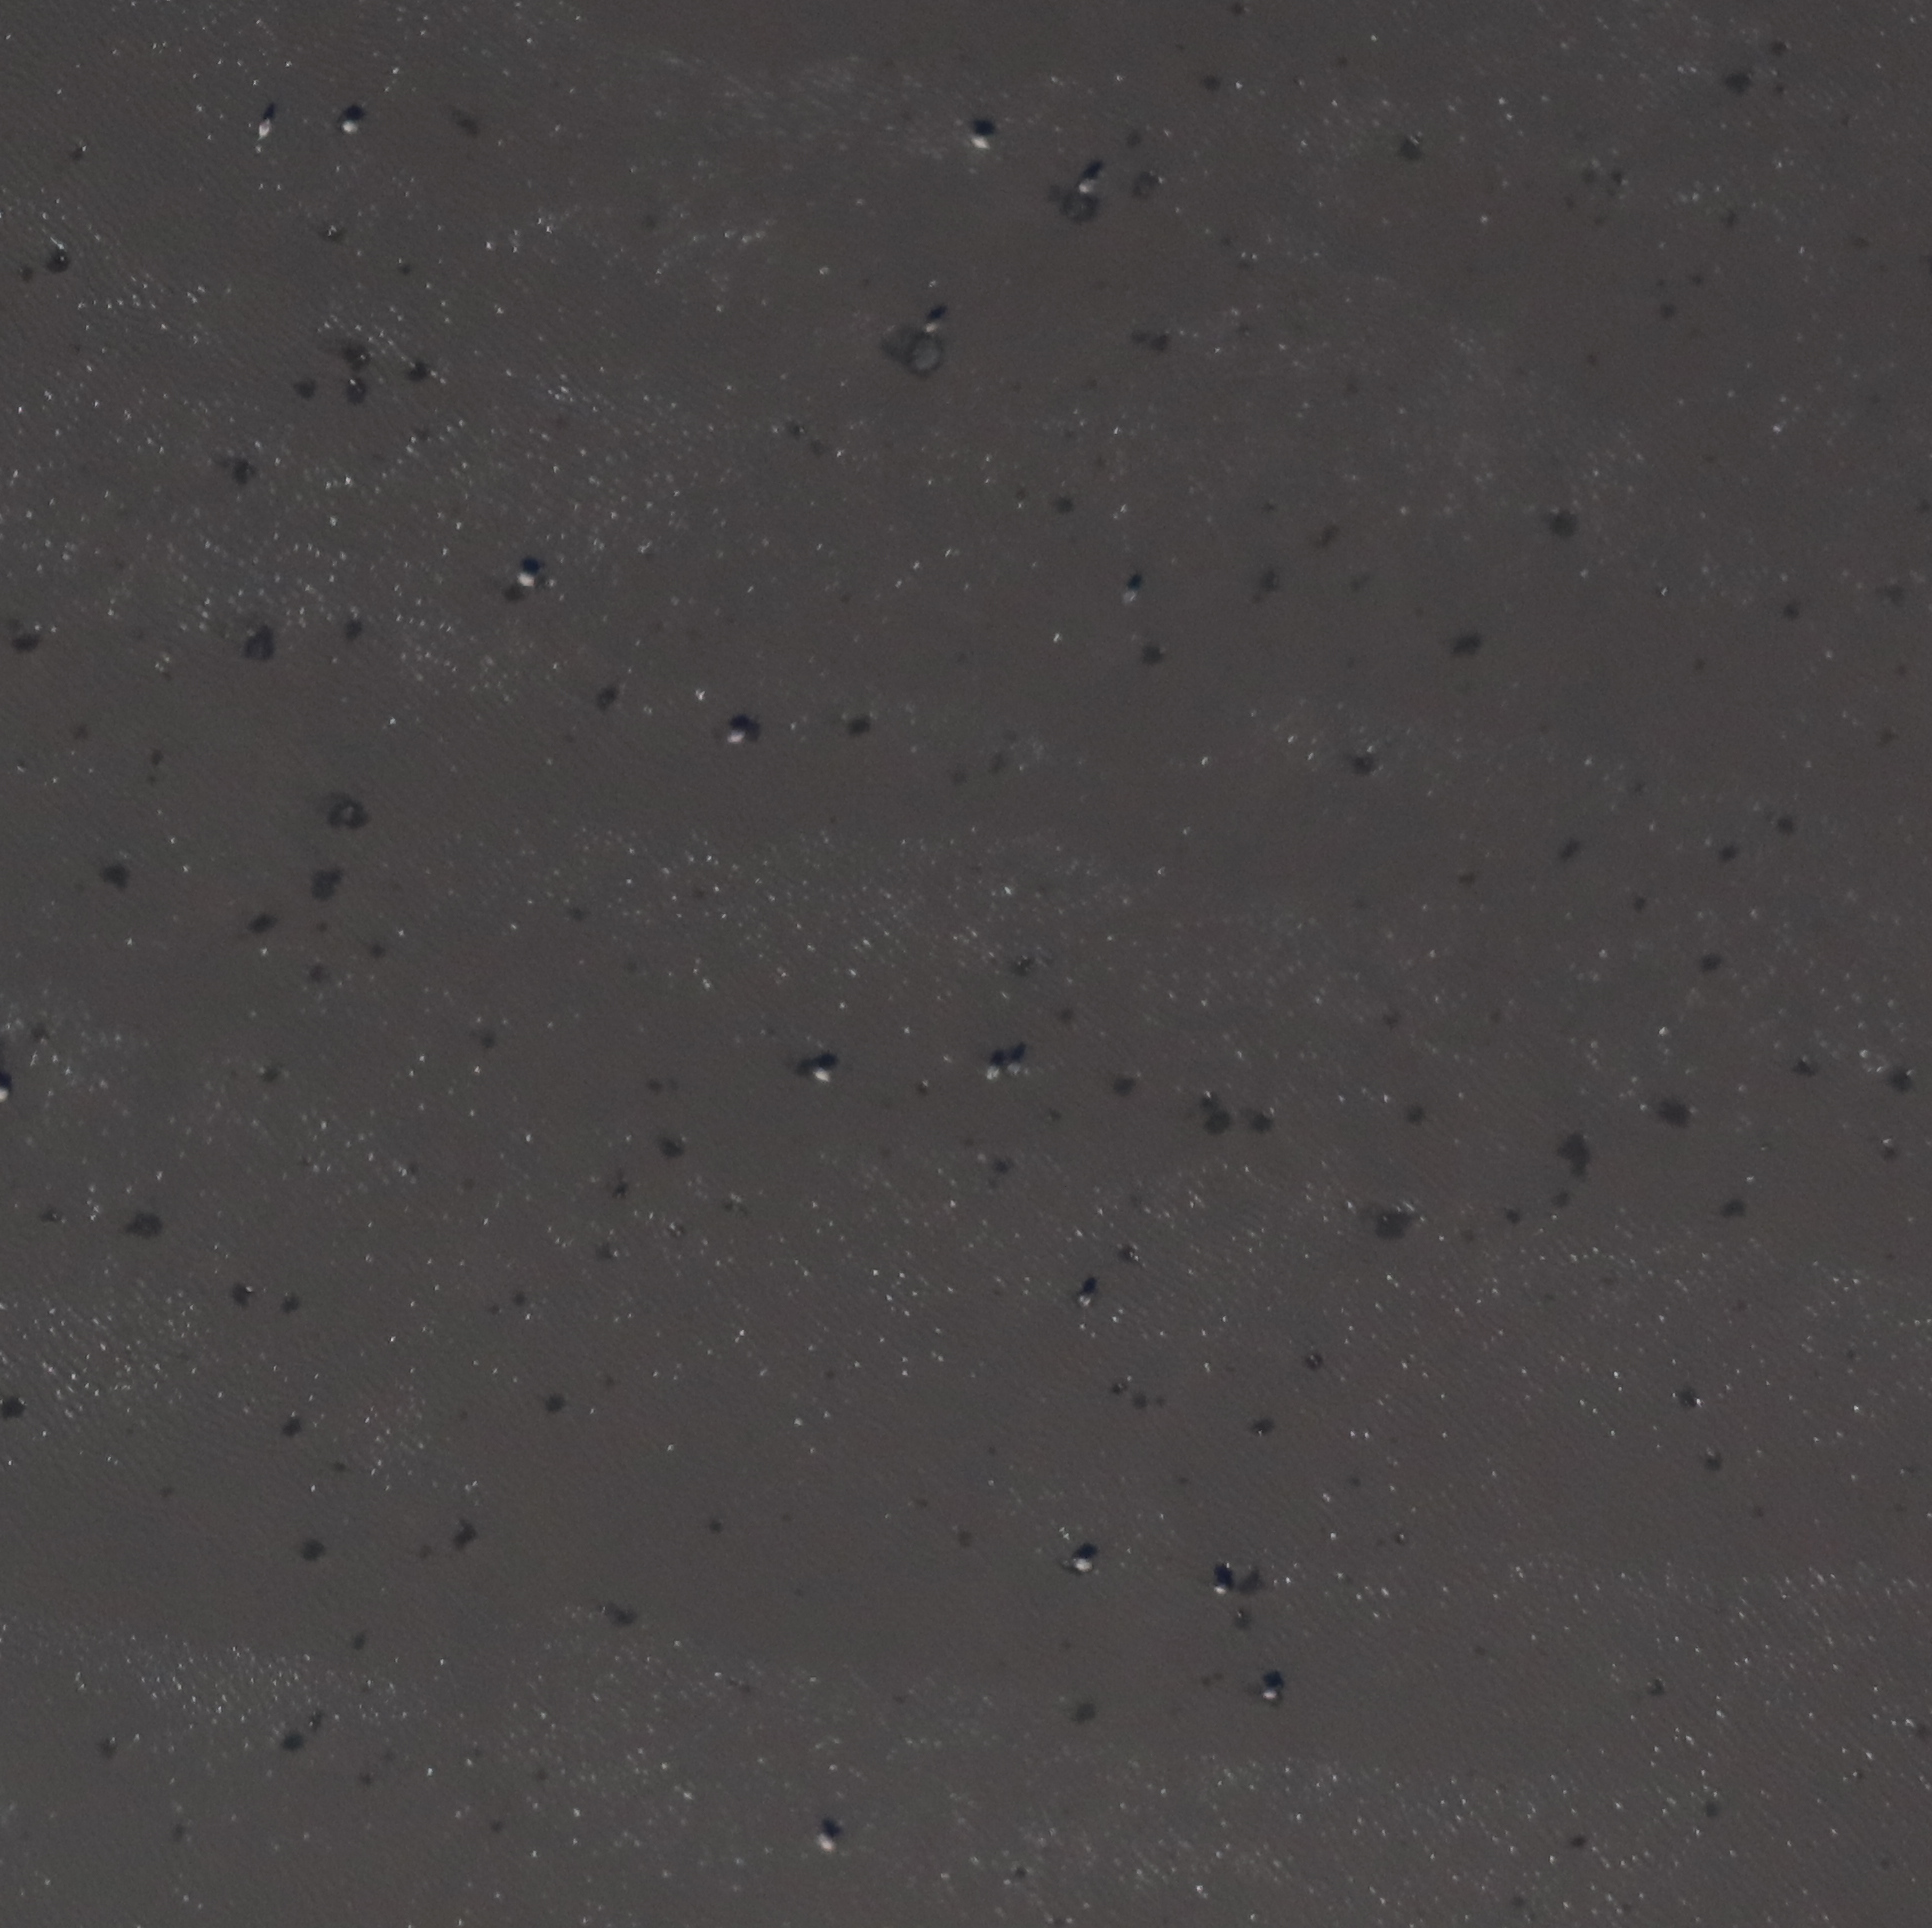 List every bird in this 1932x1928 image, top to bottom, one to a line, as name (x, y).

Canada goose (348, 126)
Canada goose (264, 129)
Canada goose (978, 140)
Canada goose (1085, 184)
Canada goose (934, 325)
Canada goose (529, 578)
Canada goose (1130, 594)
Canada goose (738, 734)
Canada goose (1012, 1068)
Canada goose (990, 1070)
Canada goose (824, 1074)
Canada goose (2, 1094)
Canada goose (1086, 1299)
Canada goose (1086, 1566)
Canada goose (1219, 1591)
Canada goose (1272, 1694)
Canada goose (828, 1845)